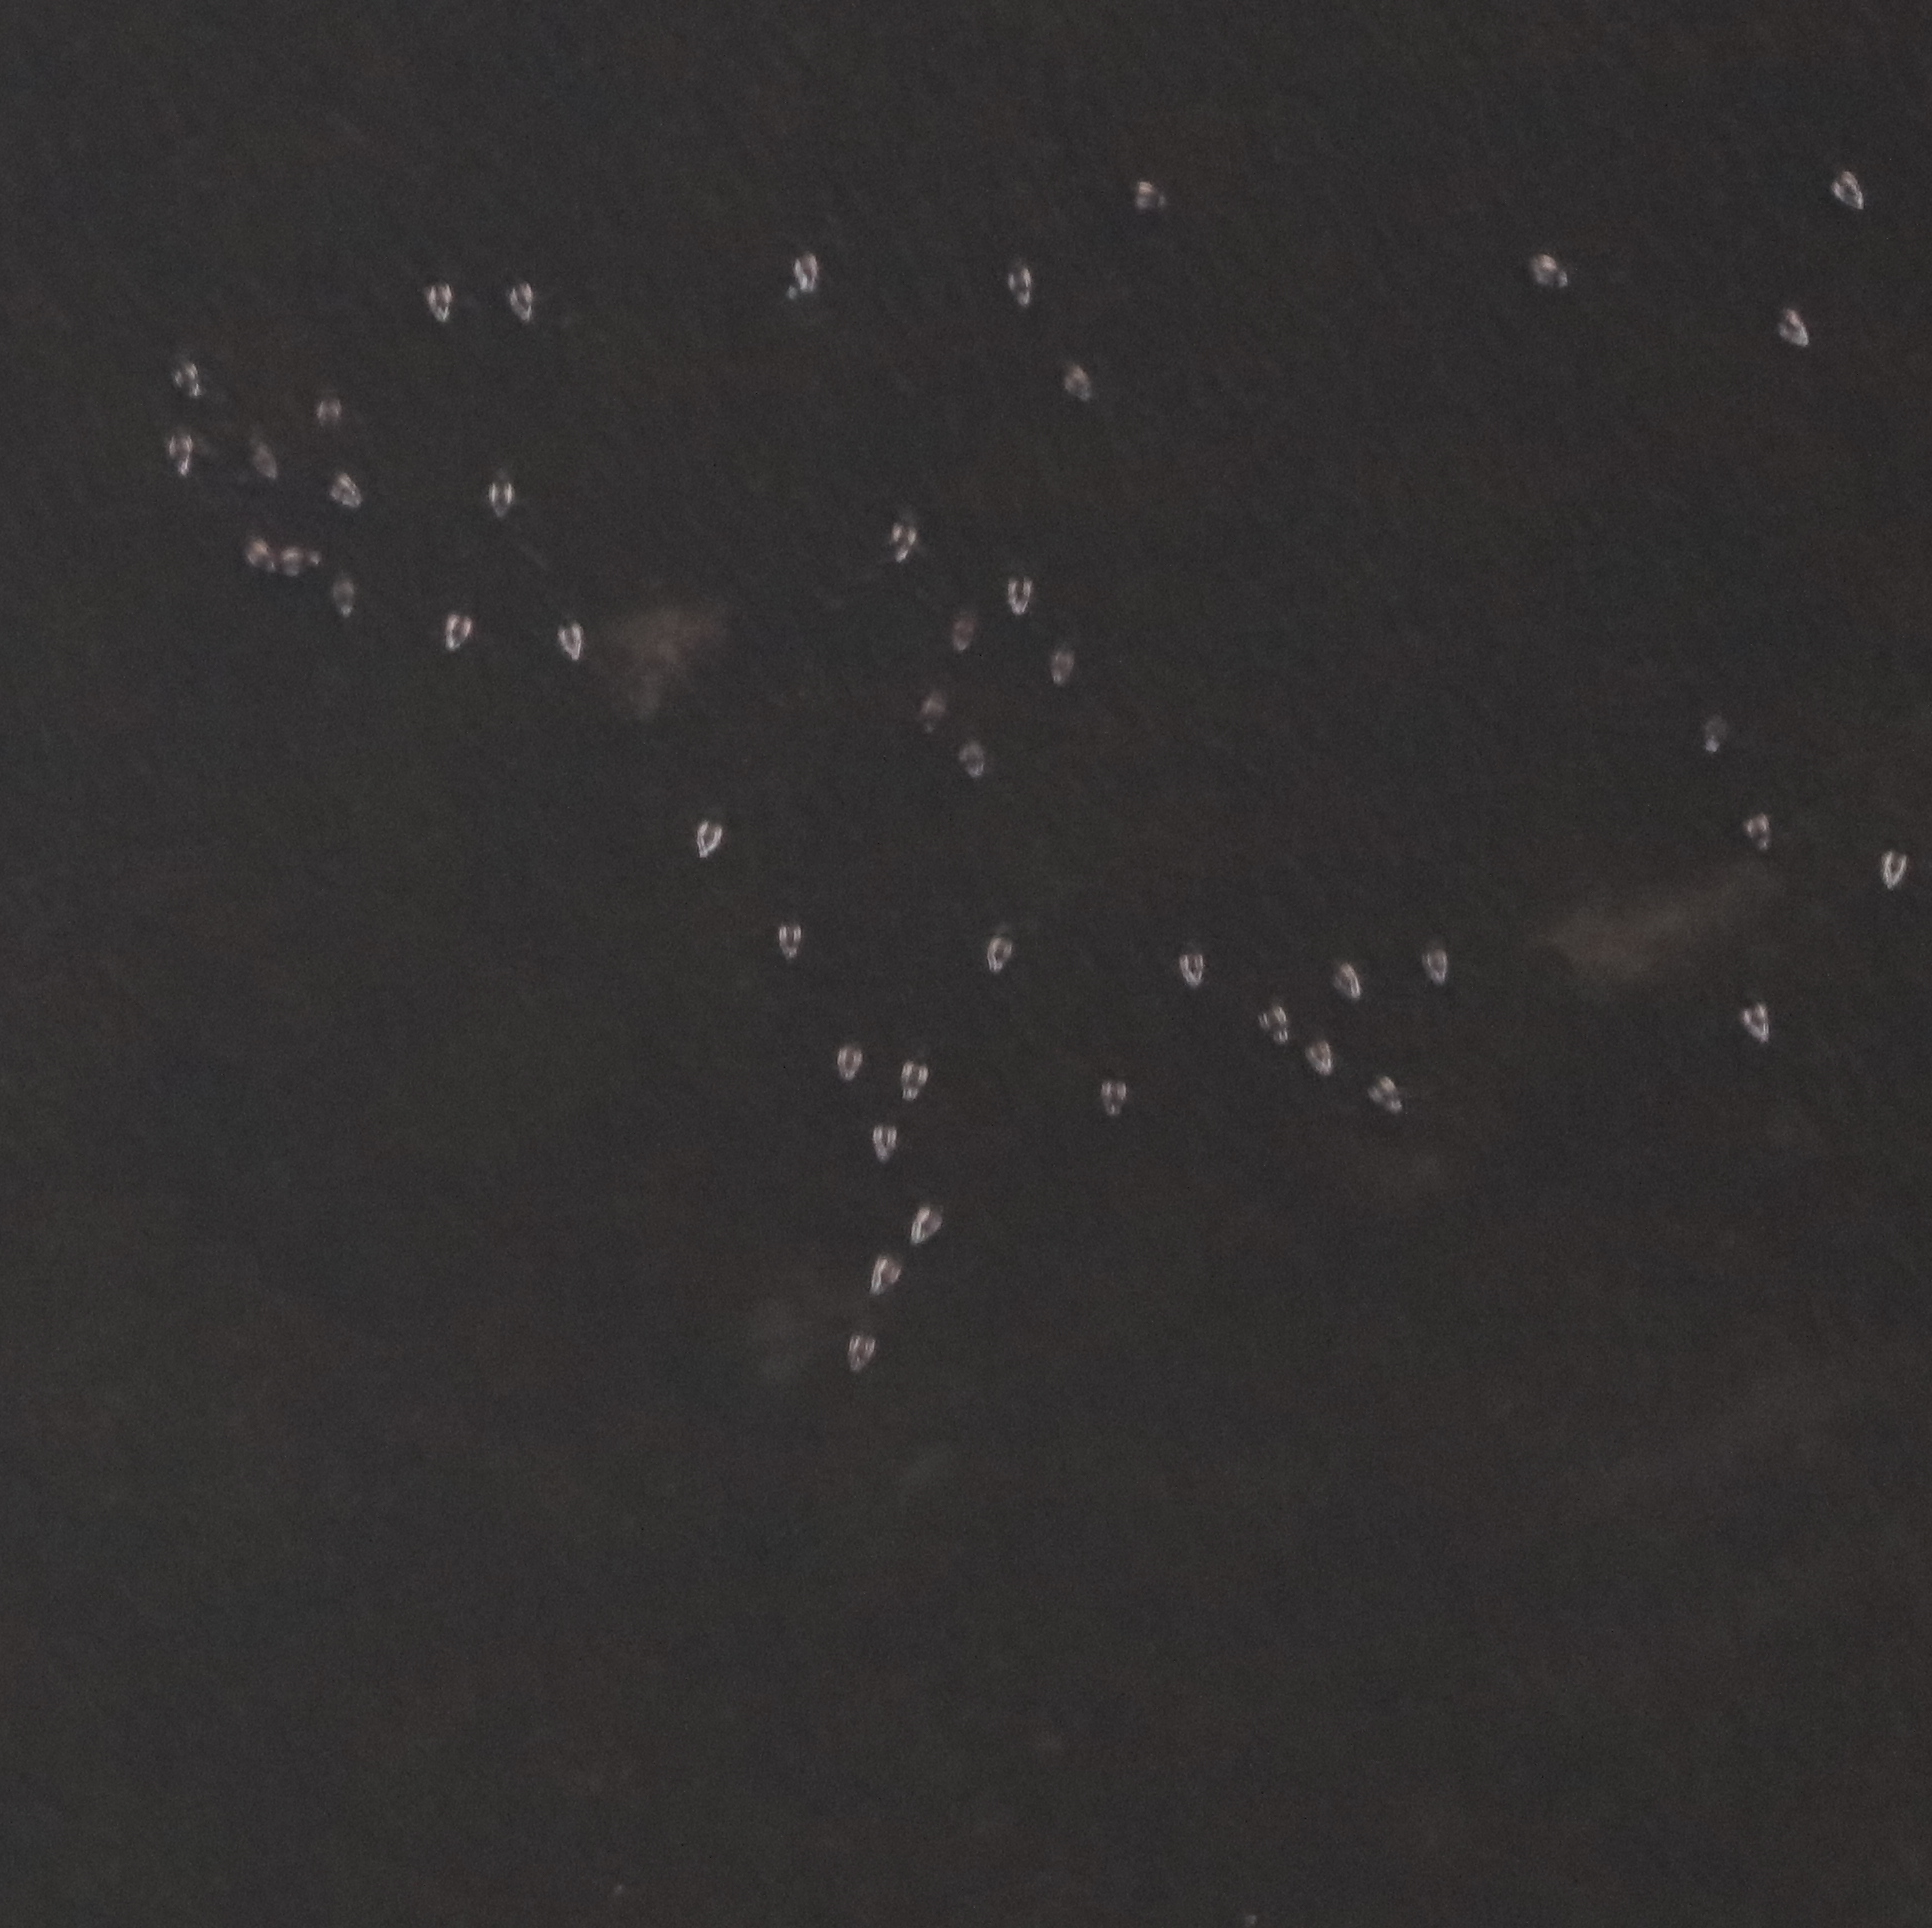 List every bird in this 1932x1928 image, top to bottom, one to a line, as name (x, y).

brant (1849, 192)
brant (1147, 199)
brant (805, 271)
brant (1549, 271)
brant (1021, 282)
brant (522, 299)
brant (439, 300)
brant (1789, 326)
brant (188, 379)
brant (1077, 382)
brant (332, 410)
brant (181, 450)
brant (269, 462)
brant (350, 495)
brant (500, 497)
brant (903, 538)
brant (261, 558)
brant (303, 563)
brant (342, 594)
brant (1018, 597)
brant (961, 630)
brant (459, 631)
brant (570, 643)
brant (1057, 660)
brant (934, 706)
brant (1714, 730)
brant (976, 763)
brant (1759, 832)
brant (706, 842)
brant (1894, 869)
brant (789, 941)
brant (999, 950)
brant (1433, 956)
brant (1193, 968)
brant (1348, 982)
brant (1276, 1022)
brant (1757, 1022)
brant (1323, 1056)
brant (854, 1062)
brant (921, 1068)
brant (1384, 1094)
brant (1114, 1096)
brant (885, 1138)
brant (926, 1223)
brant (887, 1281)
brant (861, 1349)